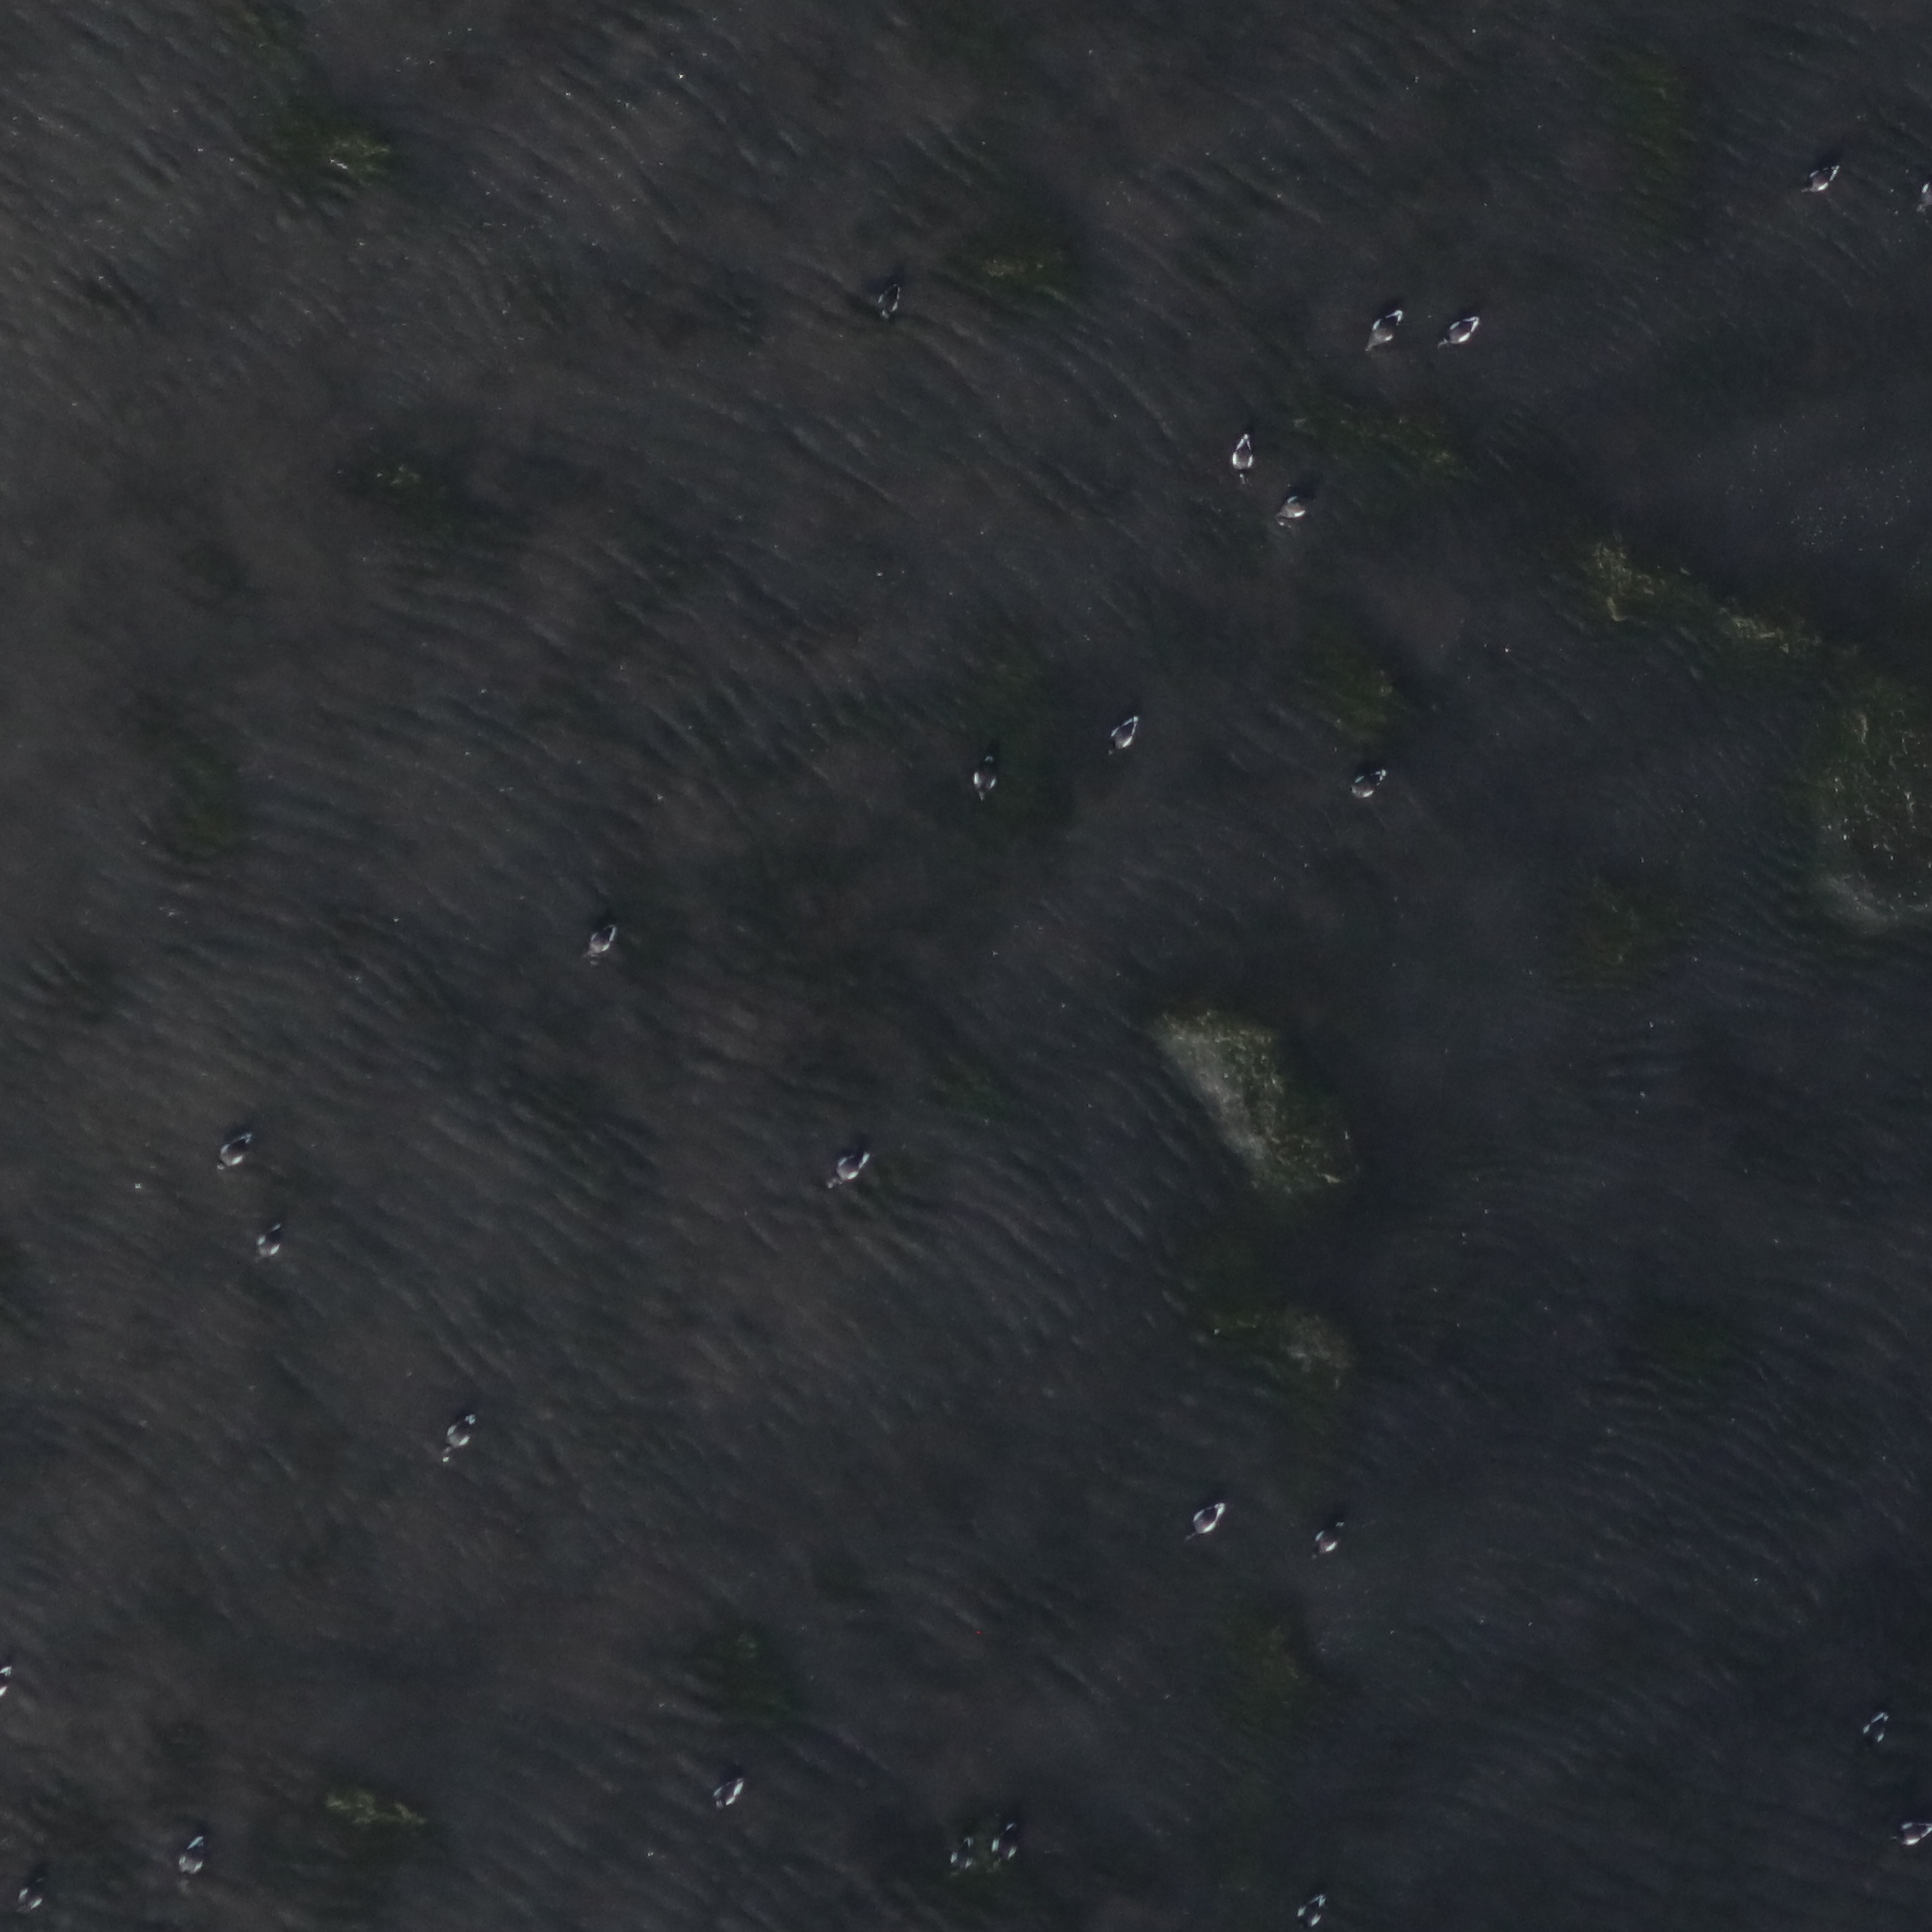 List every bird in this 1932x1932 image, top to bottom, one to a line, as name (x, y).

brant (1820, 178)
brant (886, 299)
brant (1384, 329)
brant (1459, 330)
brant (1243, 455)
brant (1291, 508)
brant (1123, 734)
brant (984, 779)
brant (1365, 782)
brant (601, 941)
brant (236, 1152)
brant (850, 1167)
brant (270, 1242)
brant (457, 1436)
brant (1206, 1518)
brant (1326, 1541)
brant (1877, 1732)
brant (734, 1792)
brant (1912, 1833)
brant (1003, 1851)
brant (953, 1857)
brant (192, 1858)
brant (31, 1899)
brant (1310, 1912)